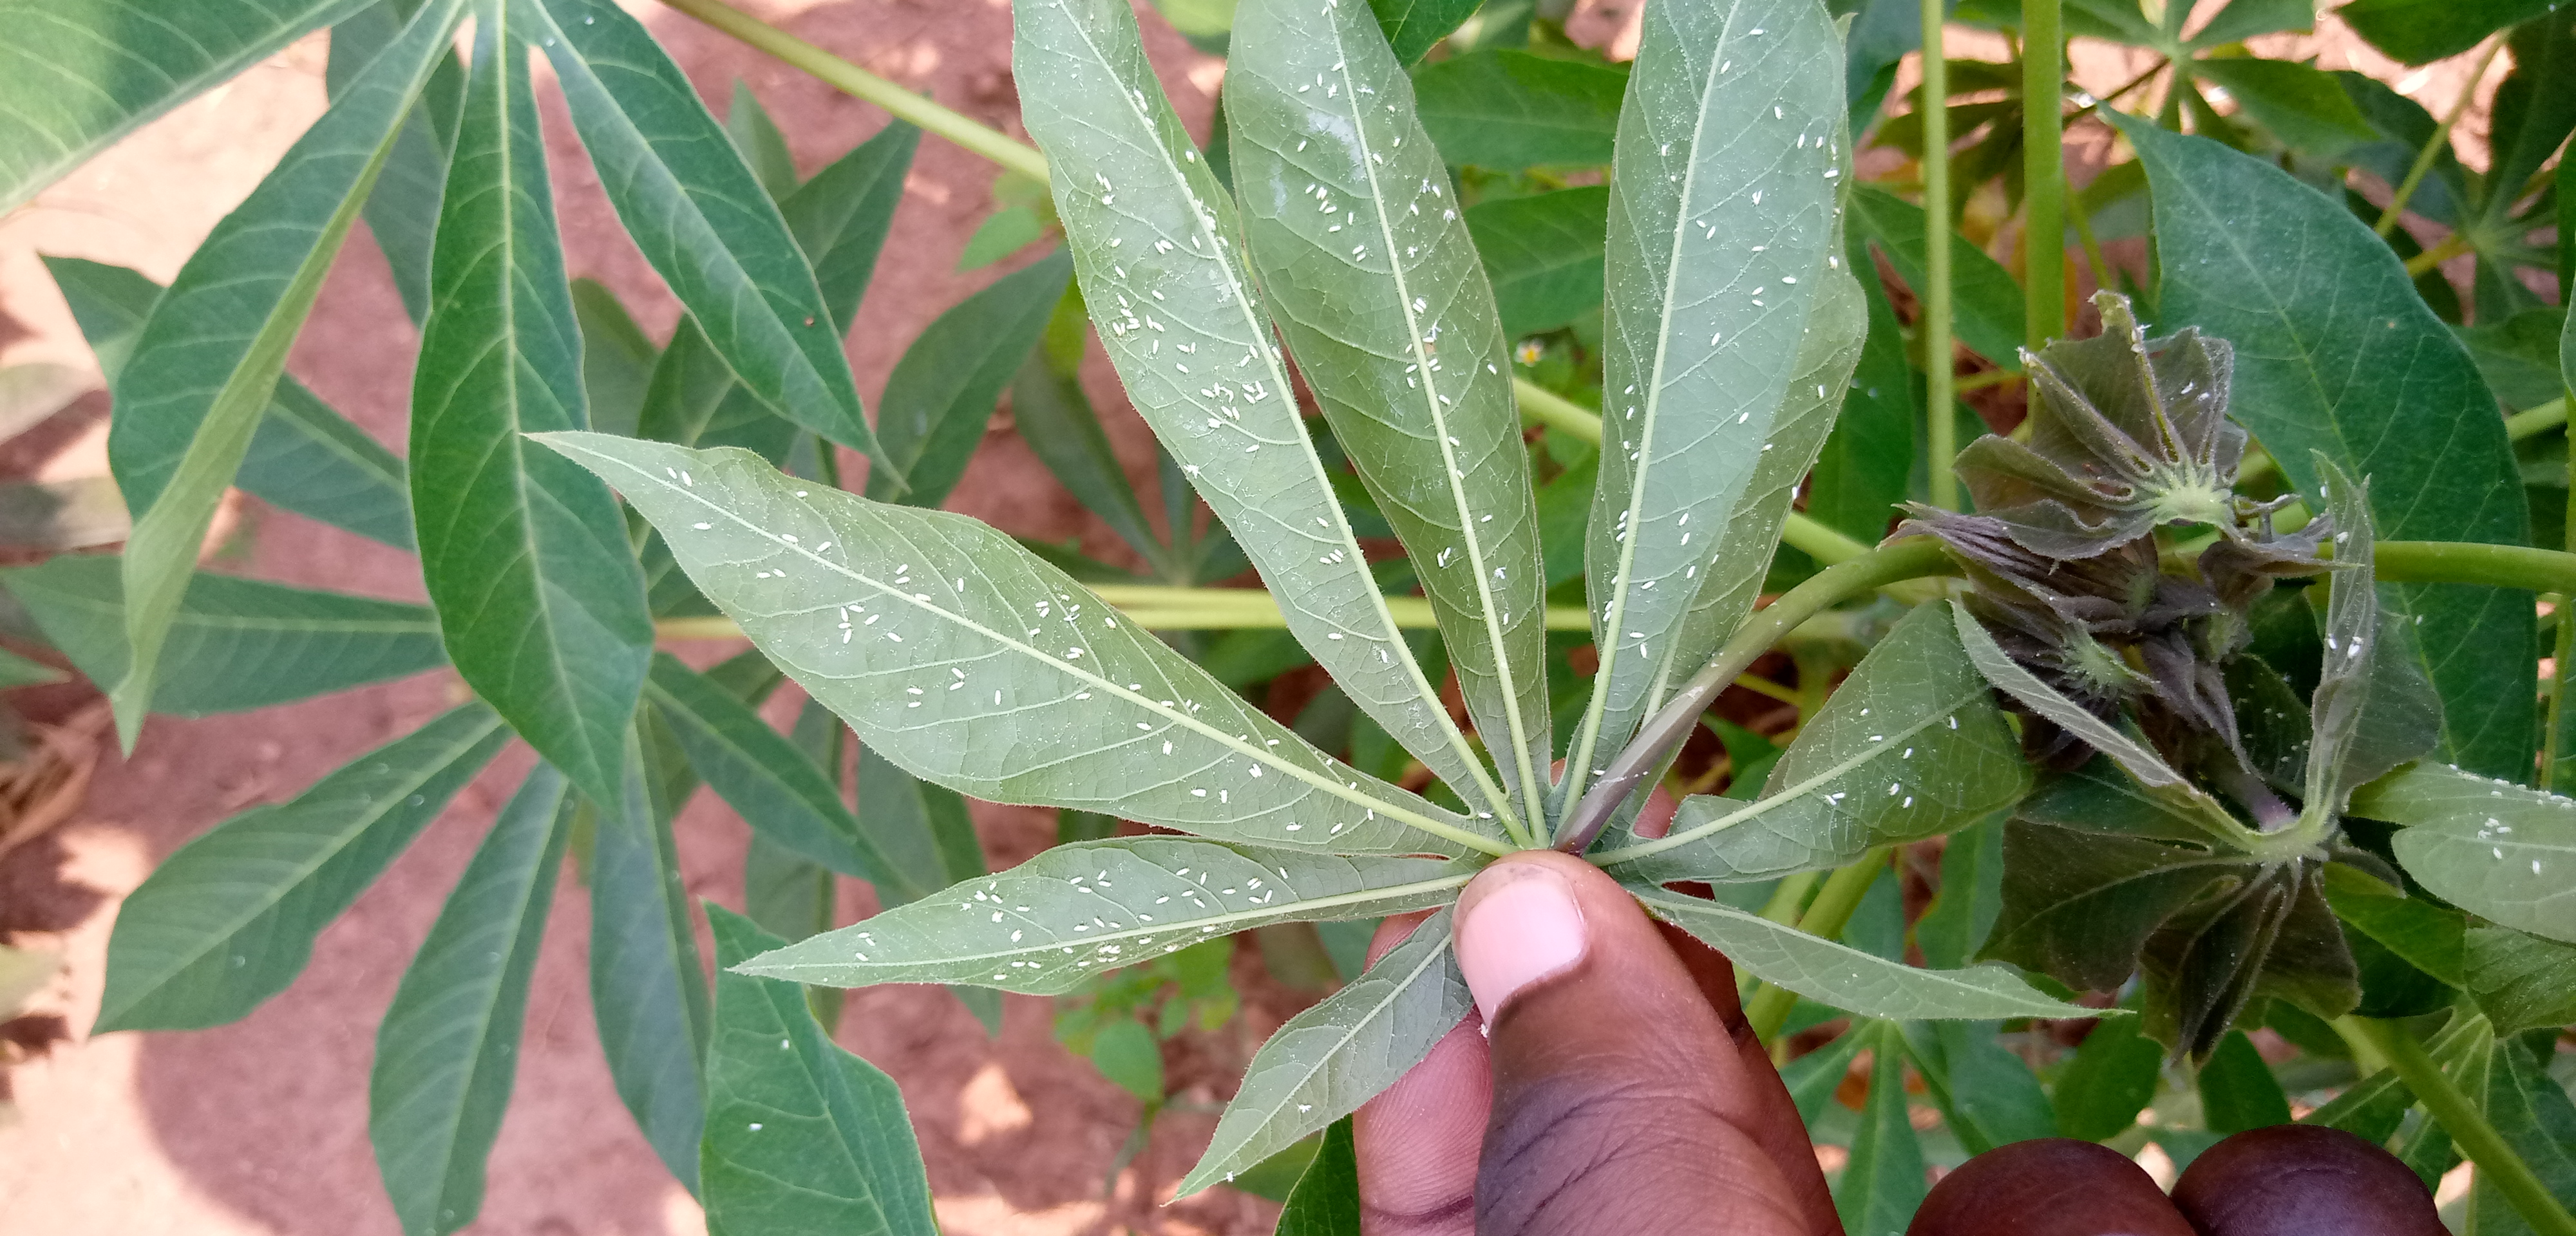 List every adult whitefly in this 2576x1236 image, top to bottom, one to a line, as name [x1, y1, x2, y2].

whitefly [1328, 1, 1338, 10]
whitefly [1320, 6, 1329, 17]
whitefly [1747, 27, 1765, 37]
whitefly [1329, 57, 1348, 72]
whitefly [1718, 60, 1732, 75]
whitefly [1316, 71, 1324, 89]
whitefly [1296, 82, 1311, 95]
whitefly [1326, 82, 1341, 102]
whitefly [1356, 86, 1375, 97]
whitefly [1132, 87, 1147, 100]
whitefly [2069, 90, 2096, 109]
whitefly [1139, 100, 1150, 112]
whitefly [1385, 102, 1396, 115]
whitefly [1772, 104, 1783, 122]
whitefly [1144, 115, 1155, 128]
whitefly [1795, 131, 1807, 151]
whitefly [1814, 135, 1824, 149]
whitefly [1392, 136, 1403, 149]
whitefly [1297, 139, 1309, 154]
whitefly [1830, 142, 1839, 156]
whitefly [1660, 143, 1669, 158]
whitefly [1184, 149, 1197, 165]
whitefly [1370, 152, 1385, 165]
whitefly [1823, 168, 1839, 180]
whitefly [1095, 170, 1103, 185]
whitefly [1179, 171, 1186, 182]
whitefly [1669, 173, 1677, 183]
whitefly [1103, 176, 1113, 192]
whitefly [1417, 177, 1432, 196]
whitefly [1303, 183, 1316, 196]
whitefly [1432, 185, 1443, 199]
whitefly [1187, 186, 1195, 198]
whitefly [1316, 186, 1323, 200]
whitefly [1321, 189, 1328, 201]
whitefly [1751, 189, 1762, 207]
whitefly [1099, 193, 1115, 207]
whitefly [1195, 198, 1202, 209]
whitefly [1318, 199, 1329, 213]
whitefly [1409, 202, 1421, 218]
whitefly [1324, 205, 1338, 216]
whitefly [1832, 205, 1843, 216]
whitefly [1441, 207, 1458, 226]
whitefly [1345, 210, 1355, 227]
whitefly [1202, 214, 1211, 220]
whitefly [1694, 218, 1707, 229]
whitefly [1207, 220, 1217, 232]
whitefly [1327, 224, 1343, 234]
whitefly [1705, 224, 1716, 241]
whitefly [1189, 232, 1202, 250]
whitefly [1215, 235, 1230, 248]
whitefly [1108, 236, 1122, 249]
whitefly [1160, 239, 1175, 251]
whitefly [1154, 239, 1166, 256]
whitefly [1751, 243, 1765, 252]
whitefly [1352, 244, 1366, 257]
whitefly [1405, 244, 1421, 260]
whitefly [1356, 250, 1367, 264]
whitefly [1827, 254, 1833, 270]
whitefly [1833, 258, 1839, 271]
whitefly [1114, 264, 1126, 279]
whitefly [1780, 275, 1797, 286]
whitefly [1236, 279, 1244, 290]
whitefly [1751, 284, 1765, 296]
whitefly [1150, 288, 1166, 301]
whitefly [1116, 292, 1131, 308]
whitefly [1415, 296, 1427, 310]
whitefly [1249, 297, 1257, 308]
whitefly [1750, 298, 1766, 308]
whitefly [1412, 302, 1424, 315]
whitefly [1119, 308, 1133, 317]
whitefly [1145, 313, 1153, 331]
whitefly [1128, 317, 1142, 324]
whitefly [1427, 317, 1444, 337]
whitefly [1152, 319, 1166, 334]
whitefly [1111, 321, 1123, 337]
whitefly [1120, 321, 1125, 335]
whitefly [1125, 323, 1143, 331]
whitefly [2130, 328, 2138, 342]
whitefly [1709, 330, 1723, 347]
whitefly [1421, 335, 1435, 344]
whitefly [1150, 337, 1159, 357]
whitefly [1189, 338, 1198, 357]
whitefly [1404, 342, 1415, 353]
whitefly [1175, 342, 1189, 355]
whitefly [1247, 343, 1260, 361]
whitefly [1271, 345, 1283, 360]
whitefly [1238, 353, 1251, 369]
whitefly [1428, 356, 1439, 368]
whitefly [1175, 360, 1189, 375]
whitefly [1404, 362, 1419, 375]
whitefly [1486, 362, 1499, 377]
whitefly [1432, 364, 1443, 373]
whitefly [1406, 375, 1417, 390]
whitefly [1255, 379, 1265, 393]
whitefly [2179, 380, 2195, 397]
whitefly [1213, 380, 1221, 399]
whitefly [1240, 382, 1256, 394]
whitefly [1624, 382, 1635, 397]
whitefly [1816, 382, 1826, 401]
whitefly [1220, 386, 1236, 404]
whitefly [1200, 387, 1215, 398]
whitefly [1242, 391, 1256, 406]
whitefly [1256, 391, 1269, 401]
whitefly [2197, 391, 2210, 402]
whitefly [1437, 393, 1454, 406]
whitefly [1220, 404, 1233, 418]
whitefly [1231, 405, 1242, 422]
whitefly [1622, 405, 1637, 422]
whitefly [1735, 409, 1750, 427]
whitefly [1206, 417, 1222, 424]
whitefly [1207, 422, 1220, 429]
whitefly [1447, 435, 1461, 447]
whitefly [1621, 438, 1631, 450]
whitefly [1242, 442, 1261, 454]
whitefly [1758, 442, 1775, 453]
whitefly [1627, 450, 1641, 463]
whitefly [1182, 462, 1201, 480]
whitefly [665, 465, 678, 481]
whitefly [1455, 467, 1466, 483]
whitefly [680, 469, 695, 488]
whitefly [1790, 484, 1800, 502]
whitefly [2318, 484, 2329, 500]
whitefly [795, 489, 810, 499]
whitefly [1618, 508, 1629, 522]
whitefly [1677, 511, 1690, 529]
whitefly [1479, 513, 1494, 525]
whitefly [1314, 515, 1332, 529]
whitefly [692, 520, 712, 532]
whitefly [1616, 520, 1626, 530]
whitefly [2335, 529, 2350, 545]
whitefly [1615, 530, 1626, 543]
whitefly [1680, 530, 1690, 549]
whitefly [781, 533, 799, 544]
whitefly [815, 538, 835, 556]
whitefly [1443, 545, 1452, 560]
whitefly [1332, 548, 1345, 558]
whitefly [1328, 551, 1343, 563]
whitefly [1435, 551, 1445, 567]
whitefly [1711, 552, 1719, 566]
whitefly [1318, 555, 1332, 566]
whitefly [893, 561, 909, 575]
whitefly [1686, 564, 1696, 580]
whitefly [1492, 565, 1510, 582]
whitefly [771, 567, 788, 580]
whitefly [754, 569, 771, 579]
whitefly [1610, 574, 1618, 586]
whitefly [893, 574, 911, 586]
whitefly [956, 576, 966, 595]
whitefly [1641, 580, 1656, 591]
whitefly [912, 592, 932, 604]
whitefly [1059, 593, 1072, 603]
whitefly [2047, 595, 2055, 602]
whitefly [1604, 598, 1614, 611]
whitefly [1033, 599, 1050, 608]
whitefly [848, 603, 866, 615]
whitefly [1068, 603, 1082, 613]
whitefly [840, 604, 850, 623]
whitefly [1039, 606, 1050, 620]
whitefly [1501, 610, 1512, 628]
whitefly [1602, 610, 1612, 623]
whitefly [864, 612, 881, 626]
whitefly [2414, 613, 2424, 626]
whitefly [1103, 613, 1118, 632]
whitefly [836, 622, 852, 630]
whitefly [1028, 627, 1041, 637]
whitefly [841, 628, 853, 646]
whitefly [885, 630, 904, 644]
whitefly [1626, 630, 1645, 639]
whitefly [1325, 632, 1345, 642]
whitefly [2351, 635, 2363, 643]
whitefly [2325, 636, 2338, 650]
whitefly [1638, 642, 1649, 660]
whitefly [2347, 642, 2354, 659]
whitefly [2351, 644, 2361, 655]
whitefly [1069, 646, 1084, 655]
whitefly [1379, 646, 1390, 665]
whitefly [1065, 652, 1080, 660]
whitefly [950, 666, 967, 680]
whitefly [948, 680, 967, 692]
whitefly [1125, 681, 1142, 694]
whitefly [906, 686, 926, 697]
whitefly [992, 686, 1004, 707]
whitefly [1073, 690, 1092, 703]
whitefly [1184, 698, 1192, 708]
whitefly [1159, 698, 1177, 709]
whitefly [905, 701, 925, 709]
whitefly [1190, 702, 1201, 714]
whitefly [1857, 706, 1870, 718]
whitefly [1946, 713, 1959, 731]
whitefly [1134, 720, 1153, 732]
whitefly [1236, 731, 1249, 743]
whitefly [1866, 734, 1883, 744]
whitefly [1264, 736, 1283, 748]
whitefly [1161, 741, 1168, 754]
whitefly [1166, 742, 1173, 757]
whitefly [1901, 745, 1913, 761]
whitefly [1323, 756, 1334, 767]
whitefly [1252, 762, 1264, 778]
whitefly [2448, 762, 2458, 771]
whitefly [1248, 767, 1258, 779]
whitefly [1591, 767, 1606, 777]
whitefly [2462, 771, 2468, 781]
whitefly [2468, 774, 2481, 782]
whitefly [2492, 776, 2503, 784]
whitefly [1348, 780, 1359, 791]
whitefly [2515, 781, 2527, 790]
whitefly [1886, 783, 1902, 798]
whitefly [1189, 785, 1207, 800]
whitefly [1218, 786, 1229, 806]
whitefly [2488, 789, 2503, 797]
whitefly [1832, 791, 1846, 800]
whitefly [2549, 793, 2558, 801]
whitefly [1824, 794, 1837, 807]
whitefly [1900, 794, 1913, 809]
whitefly [2535, 797, 2543, 806]
whitefly [2559, 800, 2571, 810]
whitefly [1366, 806, 1375, 823]
whitefly [1477, 810, 1494, 820]
whitefly [2484, 816, 2500, 828]
whitefly [1329, 819, 1345, 837]
whitefly [1283, 820, 1303, 833]
whitefly [2495, 825, 2513, 834]
whitefly [2476, 827, 2492, 841]
whitefly [2492, 845, 2503, 860]
whitefly [2530, 857, 2541, 877]
whitefly [1174, 865, 1191, 876]
whitefly [1277, 865, 1291, 880]
whitefly [1095, 868, 1109, 881]
whitefly [1199, 870, 1209, 886]
whitefly [1068, 874, 1085, 885]
whitefly [1247, 876, 1260, 886]
whitefly [987, 879, 998, 891]
whitefly [1097, 880, 1112, 888]
whitefly [1250, 880, 1263, 892]
whitefly [1076, 885, 1092, 894]
whitefly [1220, 886, 1237, 897]
whitefly [1179, 888, 1195, 897]
whitefly [1264, 888, 1273, 904]
whitefly [975, 890, 988, 901]
whitefly [973, 893, 982, 902]
whitefly [990, 894, 1003, 905]
whitefly [1155, 894, 1172, 905]
whitefly [1247, 895, 1263, 905]
whitefly [1193, 897, 1206, 910]
whitefly [958, 901, 972, 912]
whitefly [1014, 903, 1031, 913]
whitefly [990, 907, 996, 924]
whitefly [996, 912, 1005, 924]
whitefly [1139, 913, 1155, 922]
whitefly [1092, 916, 1106, 928]
whitefly [1108, 920, 1122, 930]
whitefly [1072, 921, 1090, 933]
whitefly [1202, 924, 1220, 933]
whitefly [1010, 928, 1022, 939]
whitefly [857, 930, 871, 939]
whitefly [1013, 932, 1023, 943]
whitefly [1137, 935, 1155, 945]
whitefly [865, 937, 877, 948]
whitefly [1163, 942, 1179, 952]
whitefly [1099, 943, 1112, 952]
whitefly [1109, 944, 1123, 954]
whitefly [1061, 946, 1074, 955]
whitefly [853, 950, 871, 964]
whitefly [1095, 955, 1107, 963]
whitefly [1107, 955, 1119, 964]
whitefly [1077, 958, 1091, 969]
whitefly [1027, 959, 1043, 970]
whitefly [1010, 960, 1026, 968]
whitefly [992, 973, 1008, 981]
whitefly [1479, 1022, 1490, 1041]
whitefly [779, 1036, 791, 1052]
whitefly [1296, 1101, 1314, 1115]
whitefly [746, 1121, 764, 1132]
whitefly [1226, 1170, 1235, 1184]